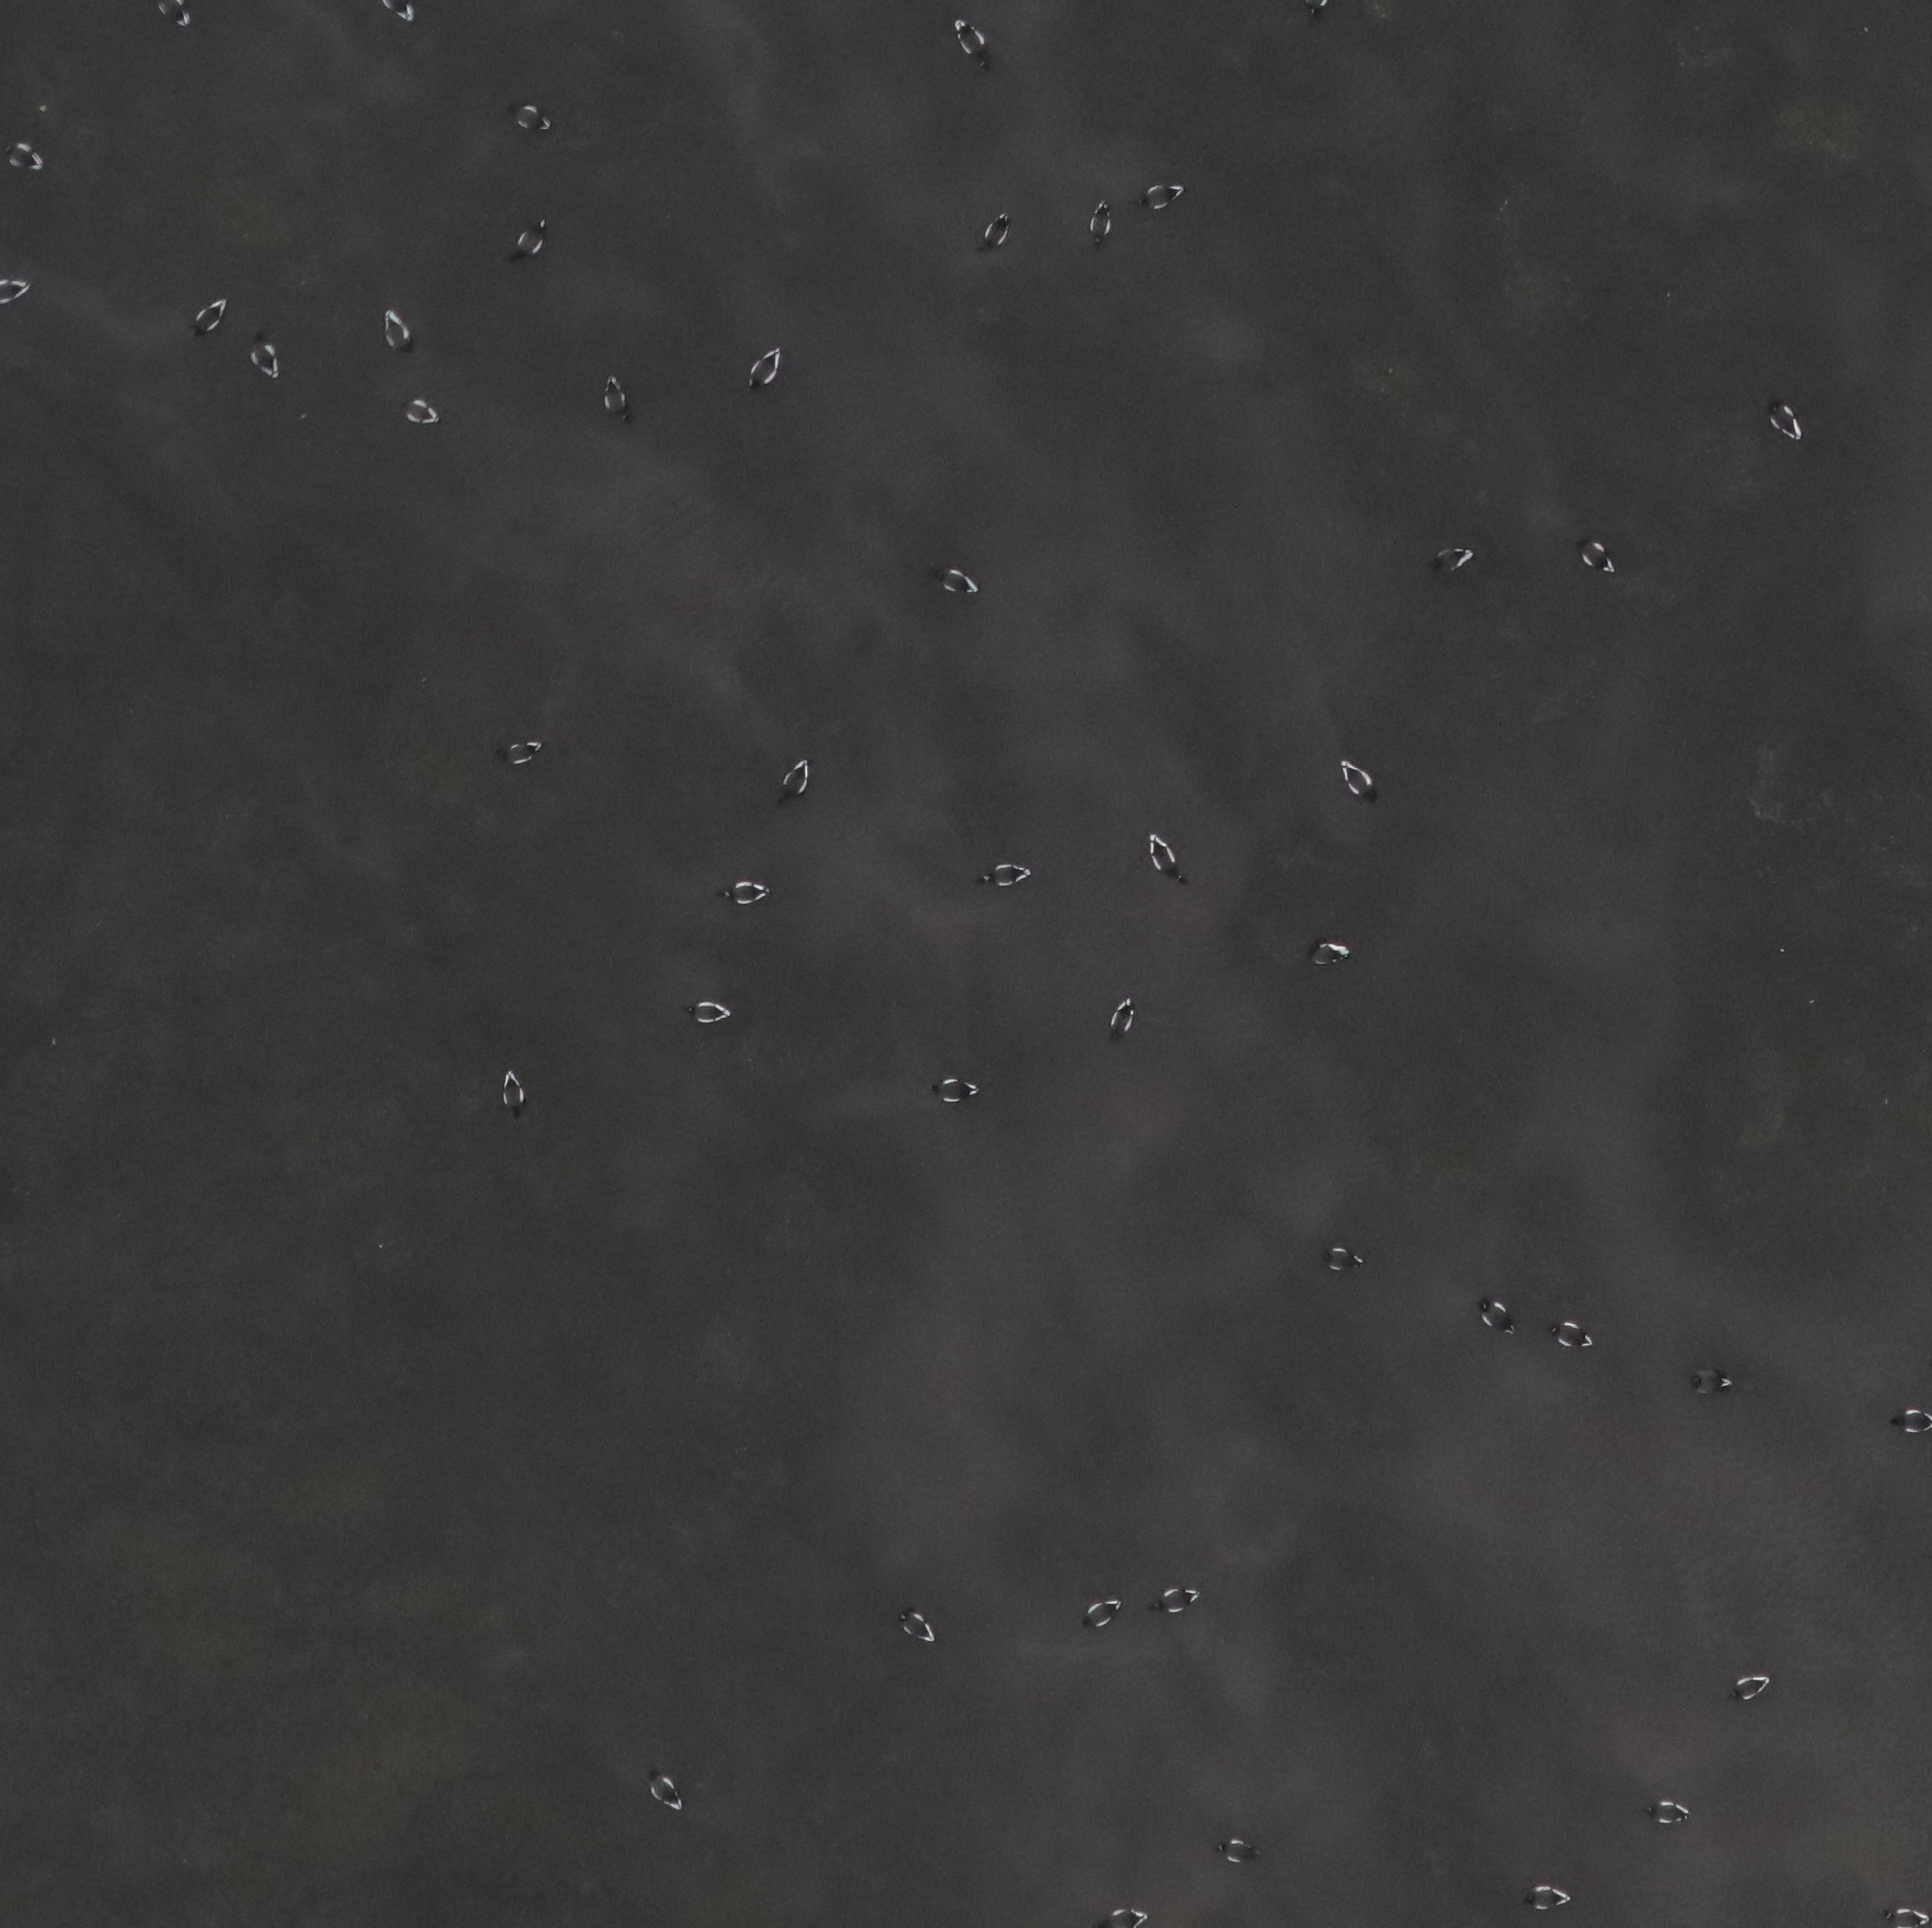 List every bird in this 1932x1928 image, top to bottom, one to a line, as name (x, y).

brant (396, 0)
brant (173, 8)
brant (973, 40)
brant (529, 118)
brant (22, 157)
brant (1160, 197)
brant (1101, 223)
brant (996, 232)
brant (530, 240)
brant (6, 292)
brant (209, 318)
brant (396, 331)
brant (264, 356)
brant (764, 370)
brant (614, 399)
brant (418, 411)
brant (1784, 421)
brant (1595, 555)
brant (1450, 558)
brant (957, 582)
brant (522, 752)
brant (795, 779)
brant (1358, 779)
brant (1164, 857)
brant (1006, 874)
brant (744, 893)
brant (1330, 952)
brant (707, 1011)
brant (1121, 1021)
brant (953, 1090)
brant (514, 1094)
brant (1342, 1260)
brant (1496, 1315)
brant (1569, 1334)
brant (1710, 1377)
brant (1918, 1421)
brant (1176, 1602)
brant (1102, 1614)
brant (917, 1625)
brant (1750, 1688)
brant (664, 1791)
brant (1669, 1813)
brant (1238, 1851)
brant (1548, 1897)
brant (1900, 1914)
brant (1123, 1919)